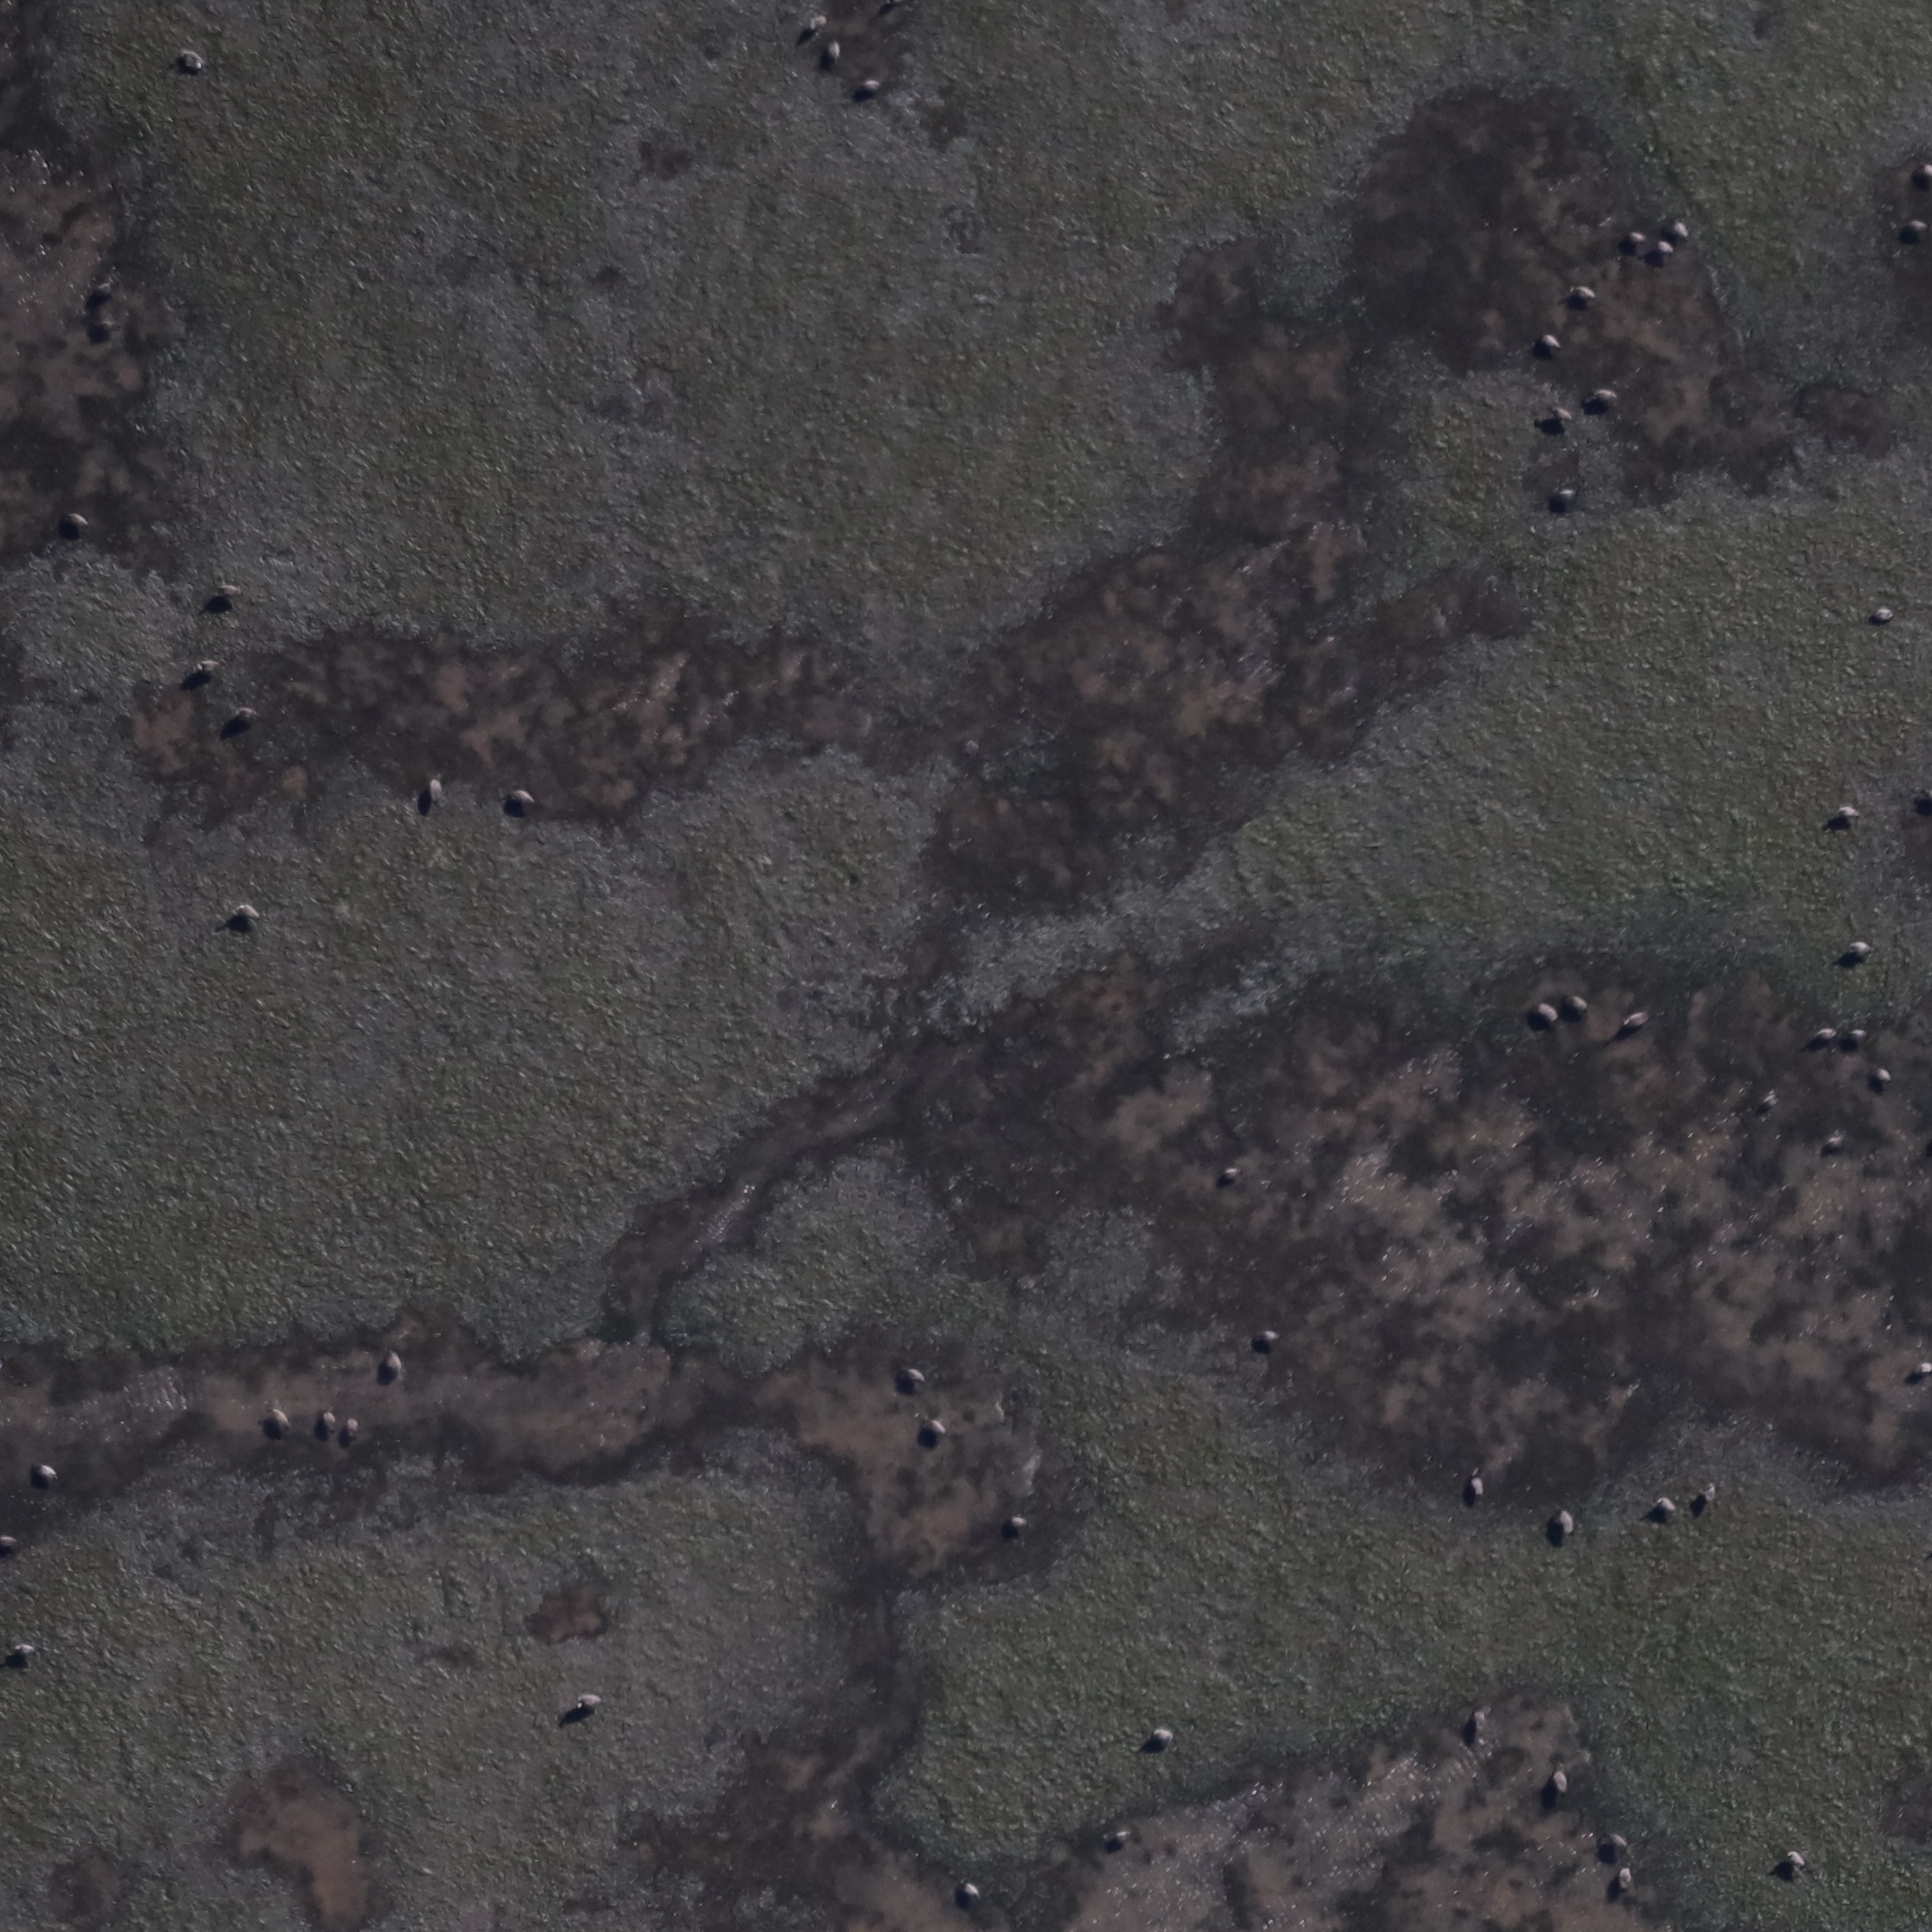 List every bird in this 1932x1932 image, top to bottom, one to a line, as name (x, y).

Canada goose (815, 20)
Canada goose (836, 49)
Canada goose (193, 58)
Canada goose (871, 87)
Canada goose (1930, 172)
Canada goose (1918, 225)
Canada goose (1681, 230)
Canada goose (1634, 237)
Canada goose (1663, 244)
Canada goose (1588, 290)
Canada goose (104, 291)
Canada goose (105, 329)
Canada goose (1548, 339)
Canada goose (1609, 394)
Canada goose (1559, 422)
Canada goose (1569, 493)
Canada goose (76, 520)
Canada goose (226, 590)
Canada goose (1885, 614)
Canada goose (203, 665)
Canada goose (246, 706)
Canada goose (437, 788)
Canada goose (525, 793)
Canada goose (1852, 810)
Canada goose (248, 911)
Canada goose (1864, 945)
Canada goose (1571, 1003)
Canada goose (1548, 1015)
Canada goose (1642, 1021)
Canada goose (1828, 1033)
Canada goose (1853, 1033)
Canada goose (1885, 1076)
Canada goose (1767, 1103)
Canada goose (1833, 1139)
Canada goose (1233, 1171)
Canada goose (1267, 1337)
Canada goose (390, 1359)
Canada goose (1922, 1364)
Canada goose (912, 1378)
Canada goose (322, 1416)
Canada goose (284, 1419)
Canada goose (936, 1427)
Canada goose (355, 1429)
Canada goose (47, 1472)
Canada goose (1475, 1487)
Canada goose (1705, 1491)
Canada goose (1661, 1504)
Canada goose (1017, 1521)
Canada goose (1566, 1523)
Canada goose (2, 1540)
Canada goose (28, 1651)
Canada goose (591, 1700)
Canada goose (1479, 1723)
Canada goose (1164, 1732)
Canada goose (1557, 1780)
Canada goose (1117, 1836)
Canada goose (1619, 1840)
Canada goose (1798, 1858)
Canada goose (1624, 1878)
Canada goose (973, 1891)